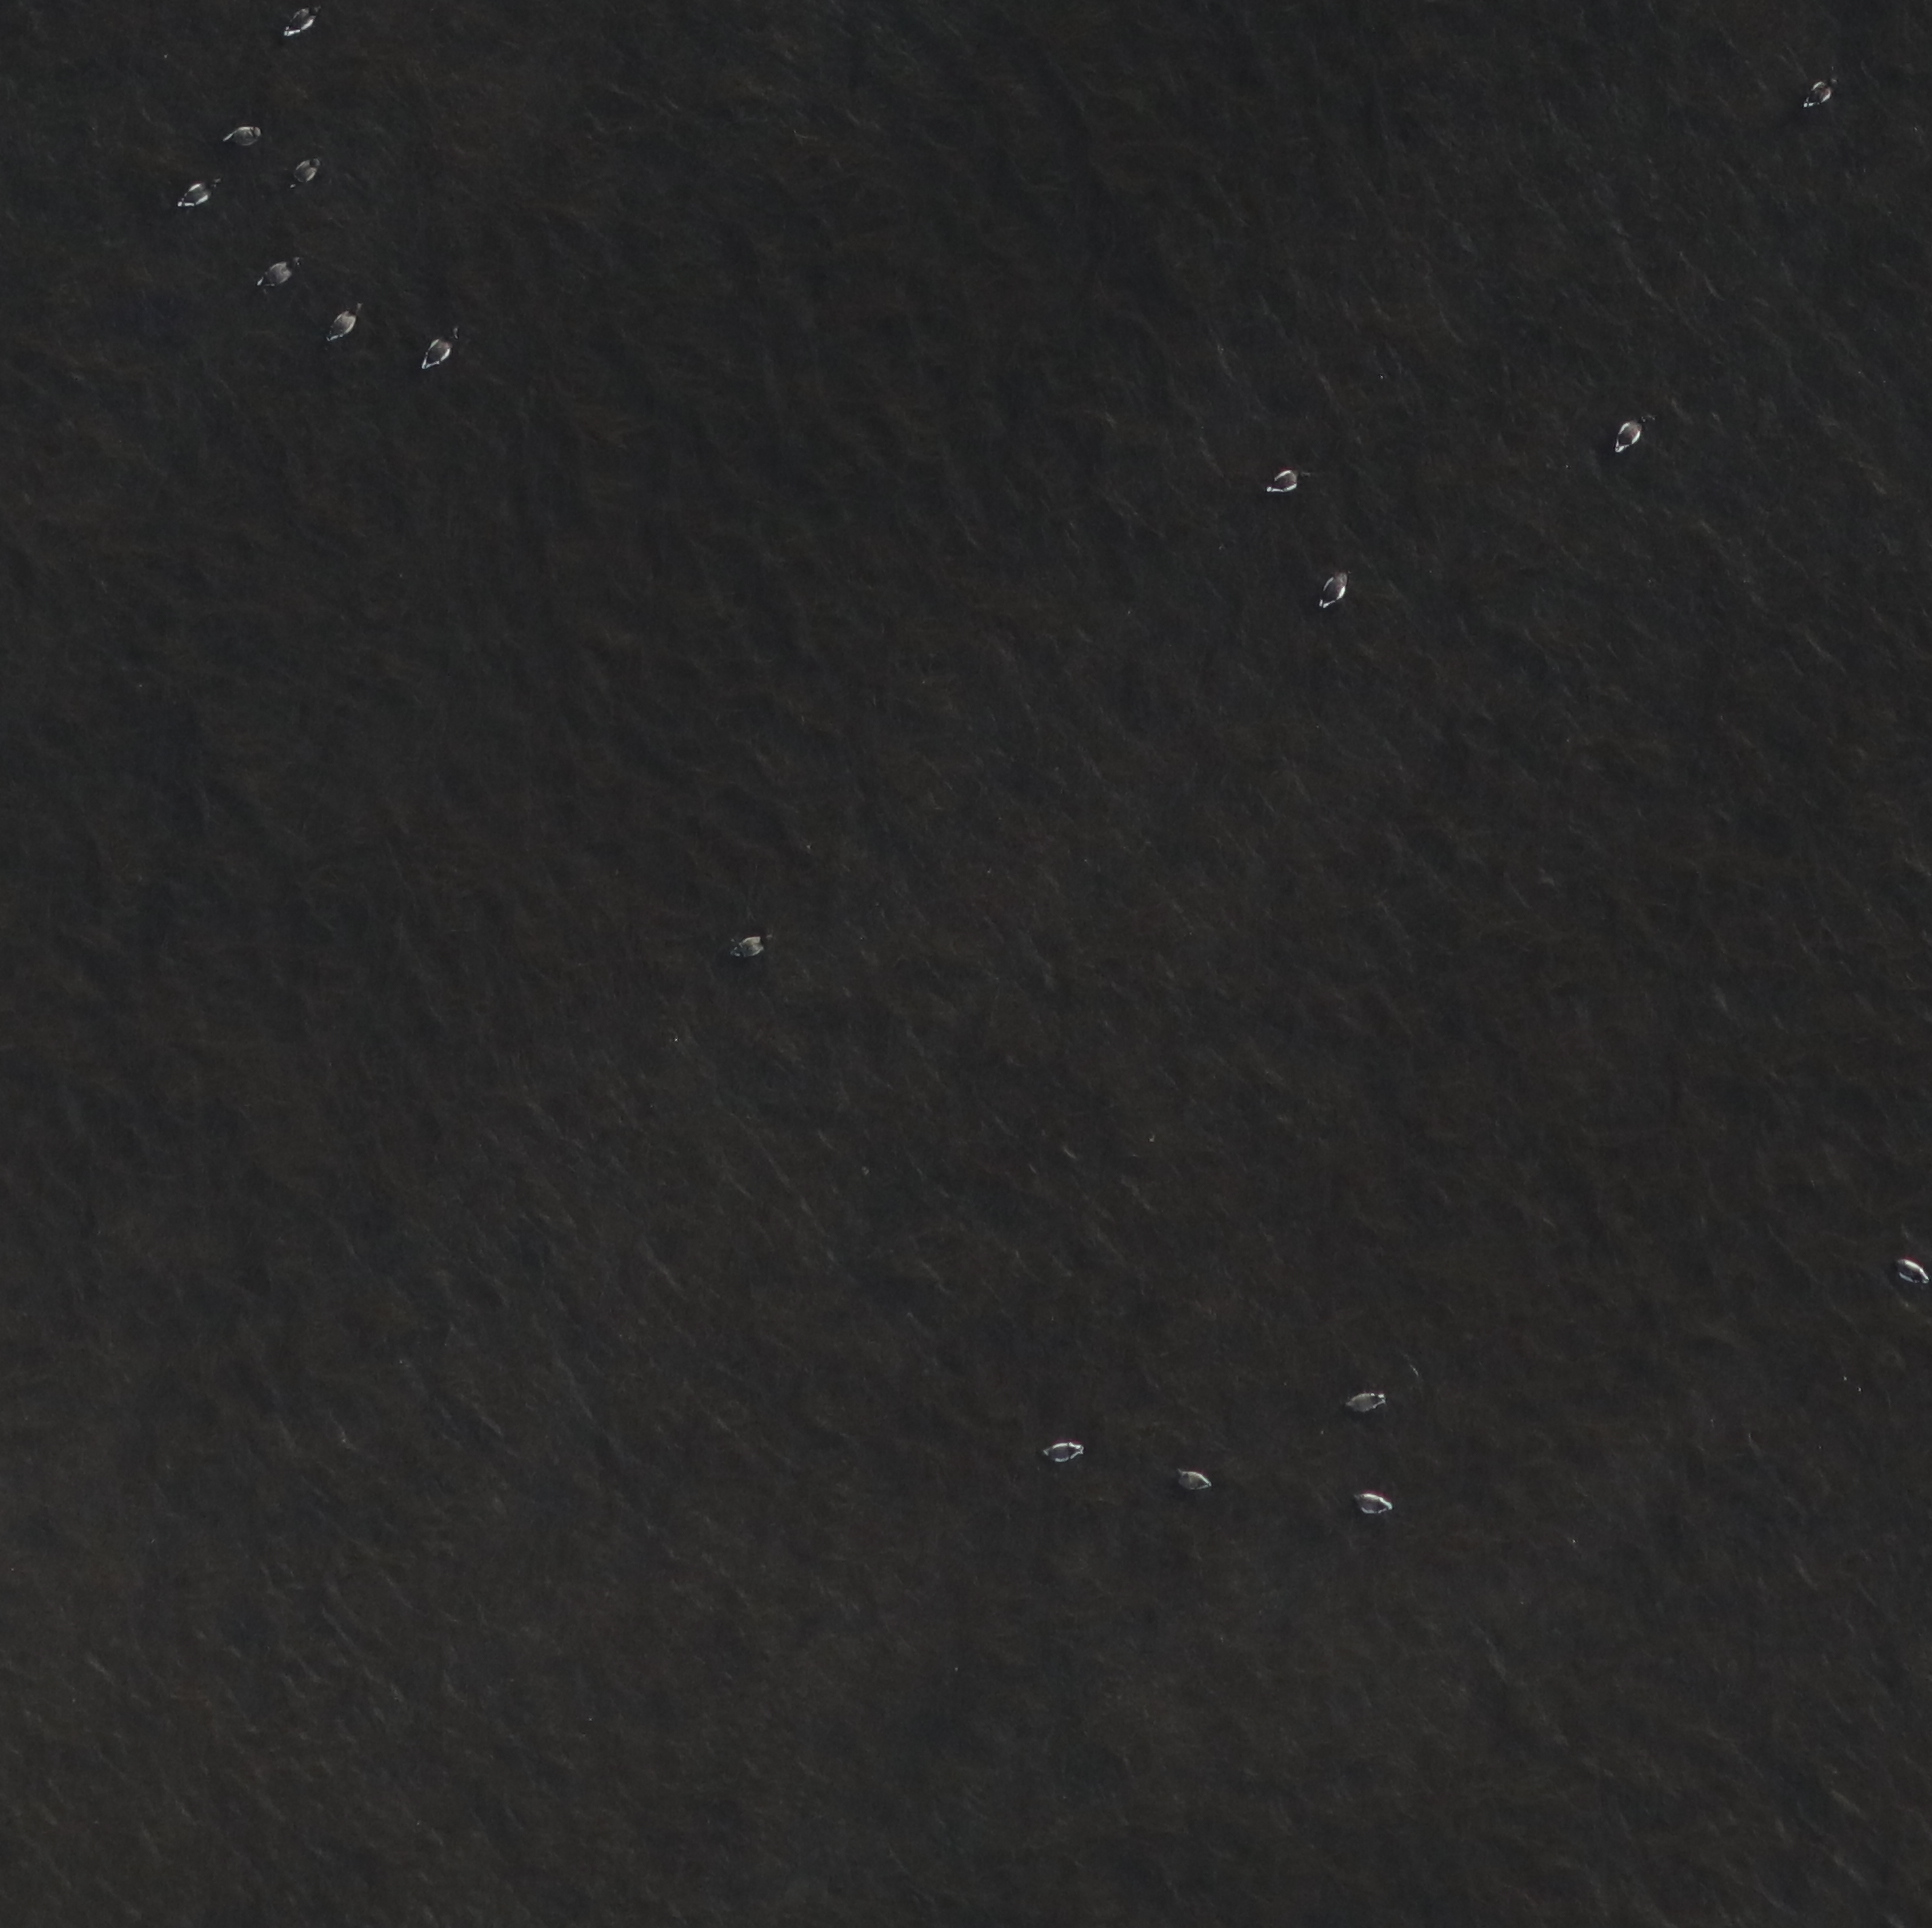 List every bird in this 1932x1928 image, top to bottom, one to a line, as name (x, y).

brant (299, 20)
brant (1820, 92)
brant (242, 136)
brant (304, 173)
brant (193, 194)
brant (277, 273)
brant (343, 323)
brant (437, 350)
brant (1630, 433)
brant (1285, 481)
brant (1334, 588)
brant (750, 946)
brant (1911, 1271)
brant (1364, 1403)
brant (1063, 1453)
brant (1193, 1481)
brant (1372, 1504)